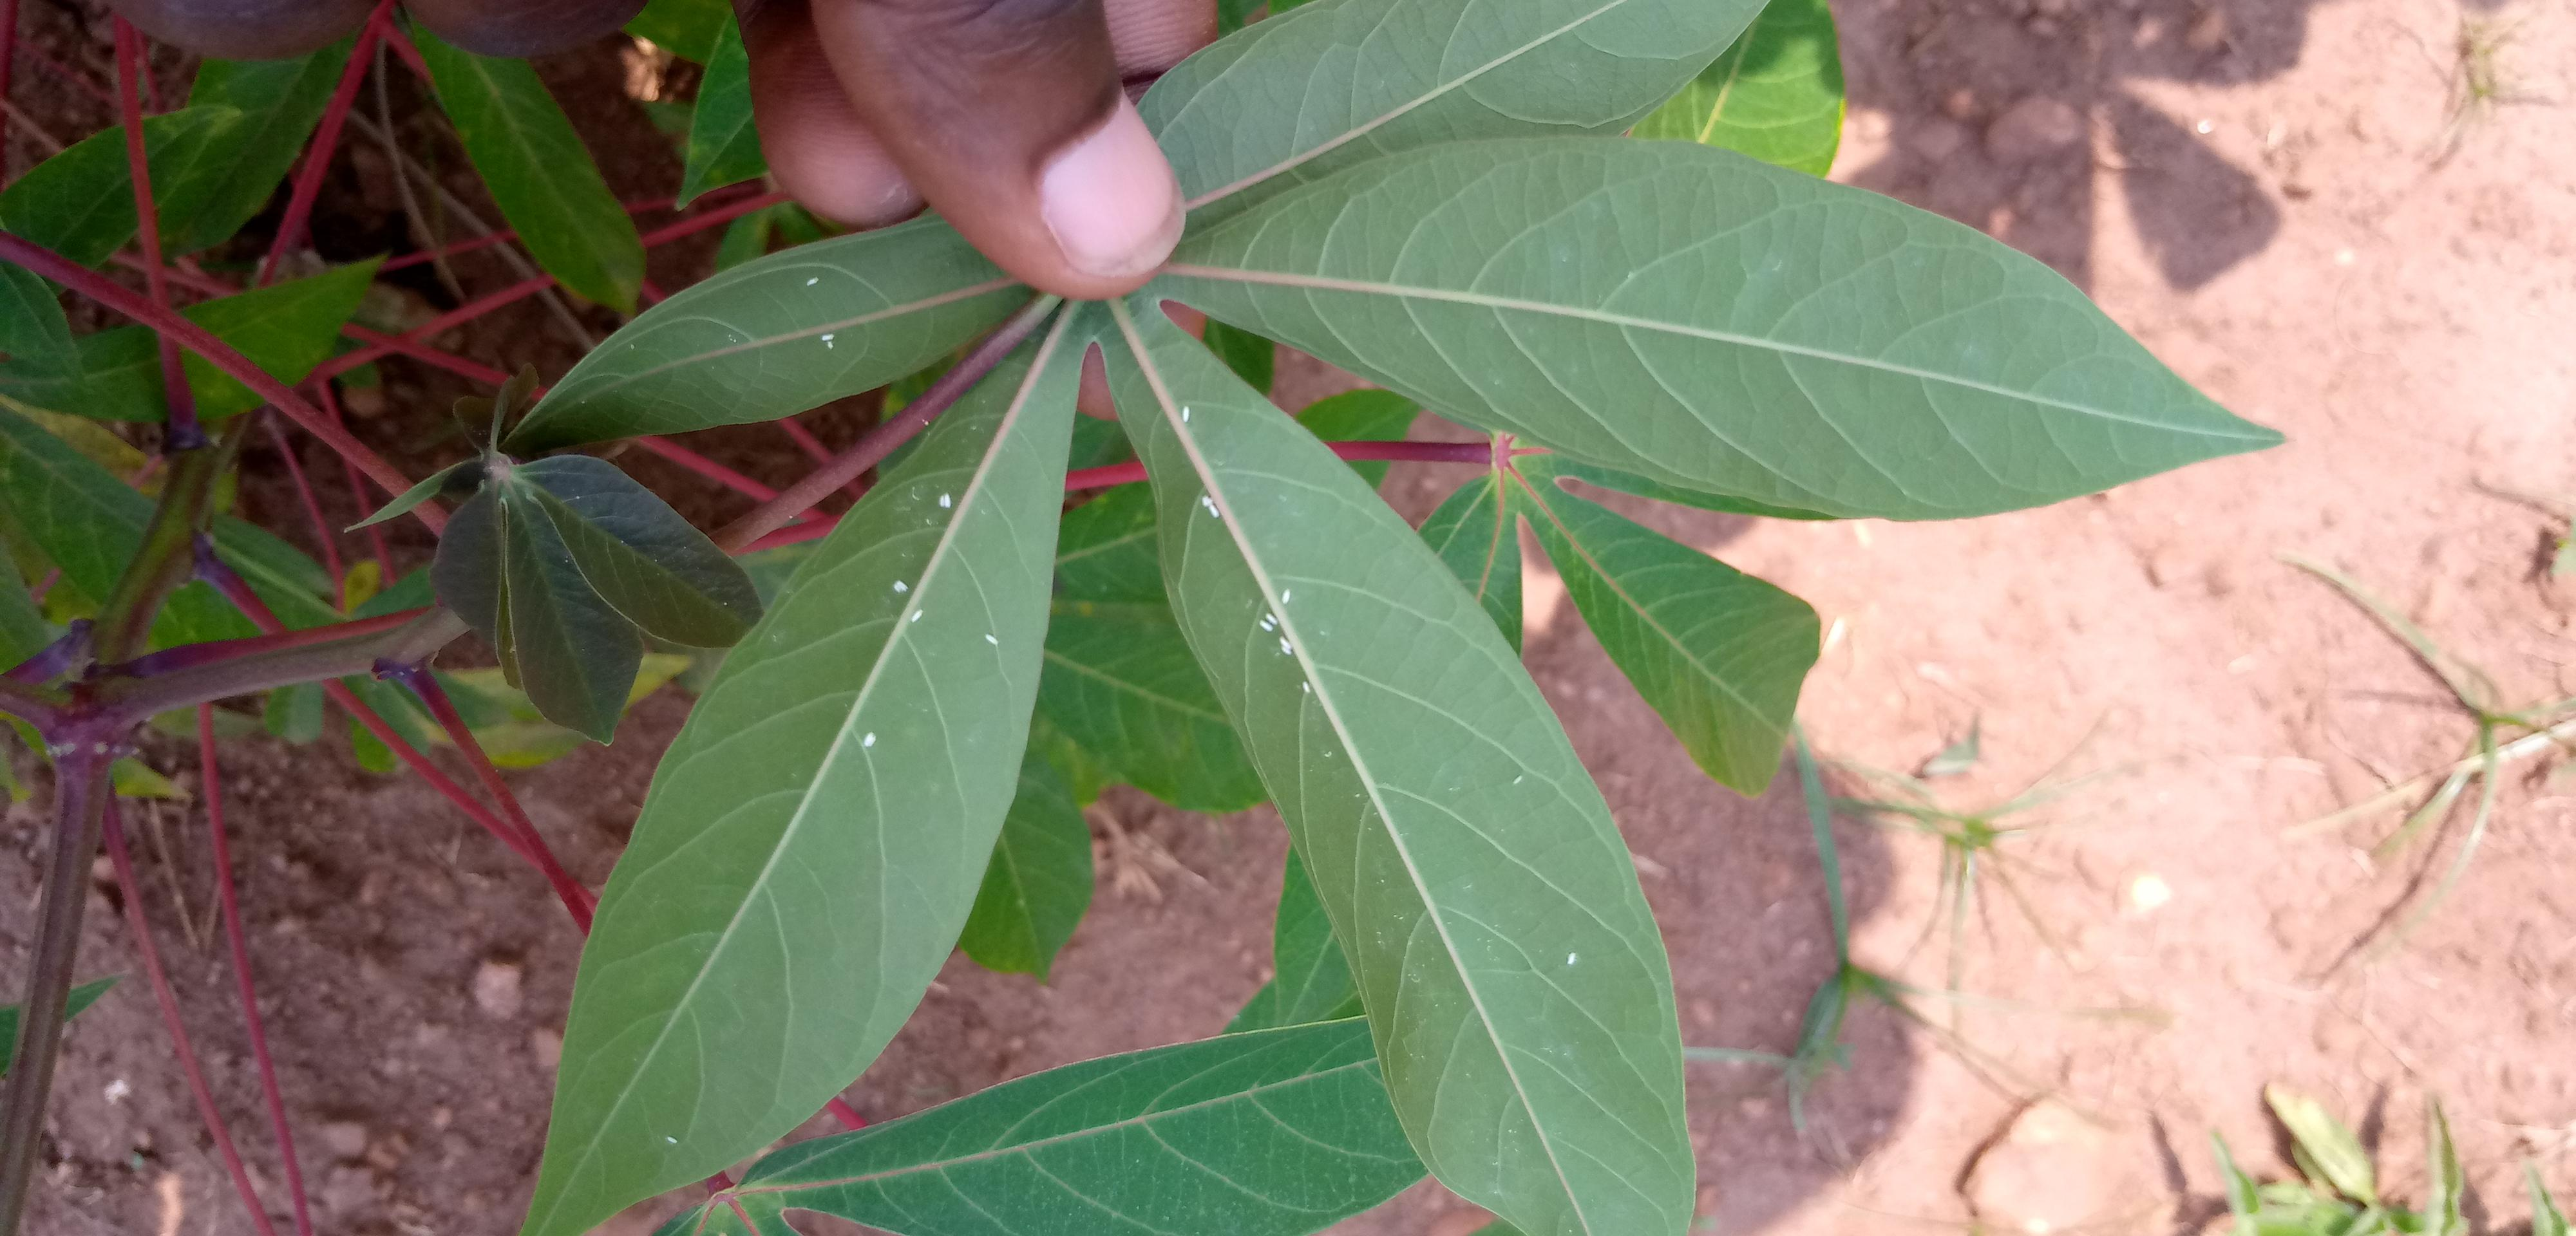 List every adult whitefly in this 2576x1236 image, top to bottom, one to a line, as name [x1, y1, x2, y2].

whitefly [804, 277, 821, 287]
whitefly [819, 334, 835, 342]
whitefly [1177, 404, 1197, 426]
whitefly [944, 491, 954, 514]
whitefly [936, 492, 943, 510]
whitefly [1197, 494, 1215, 505]
whitefly [1209, 502, 1220, 520]
whitefly [889, 576, 911, 594]
whitefly [1276, 586, 1296, 606]
whitefly [907, 606, 924, 626]
whitefly [1264, 610, 1278, 625]
whitefly [1256, 617, 1276, 633]
whitefly [984, 631, 1003, 649]
whitefly [1276, 633, 1294, 651]
whitefly [1280, 646, 1293, 657]
whitefly [1298, 679, 1313, 696]
whitefly [862, 729, 878, 752]
whitefly [1564, 950, 1579, 968]